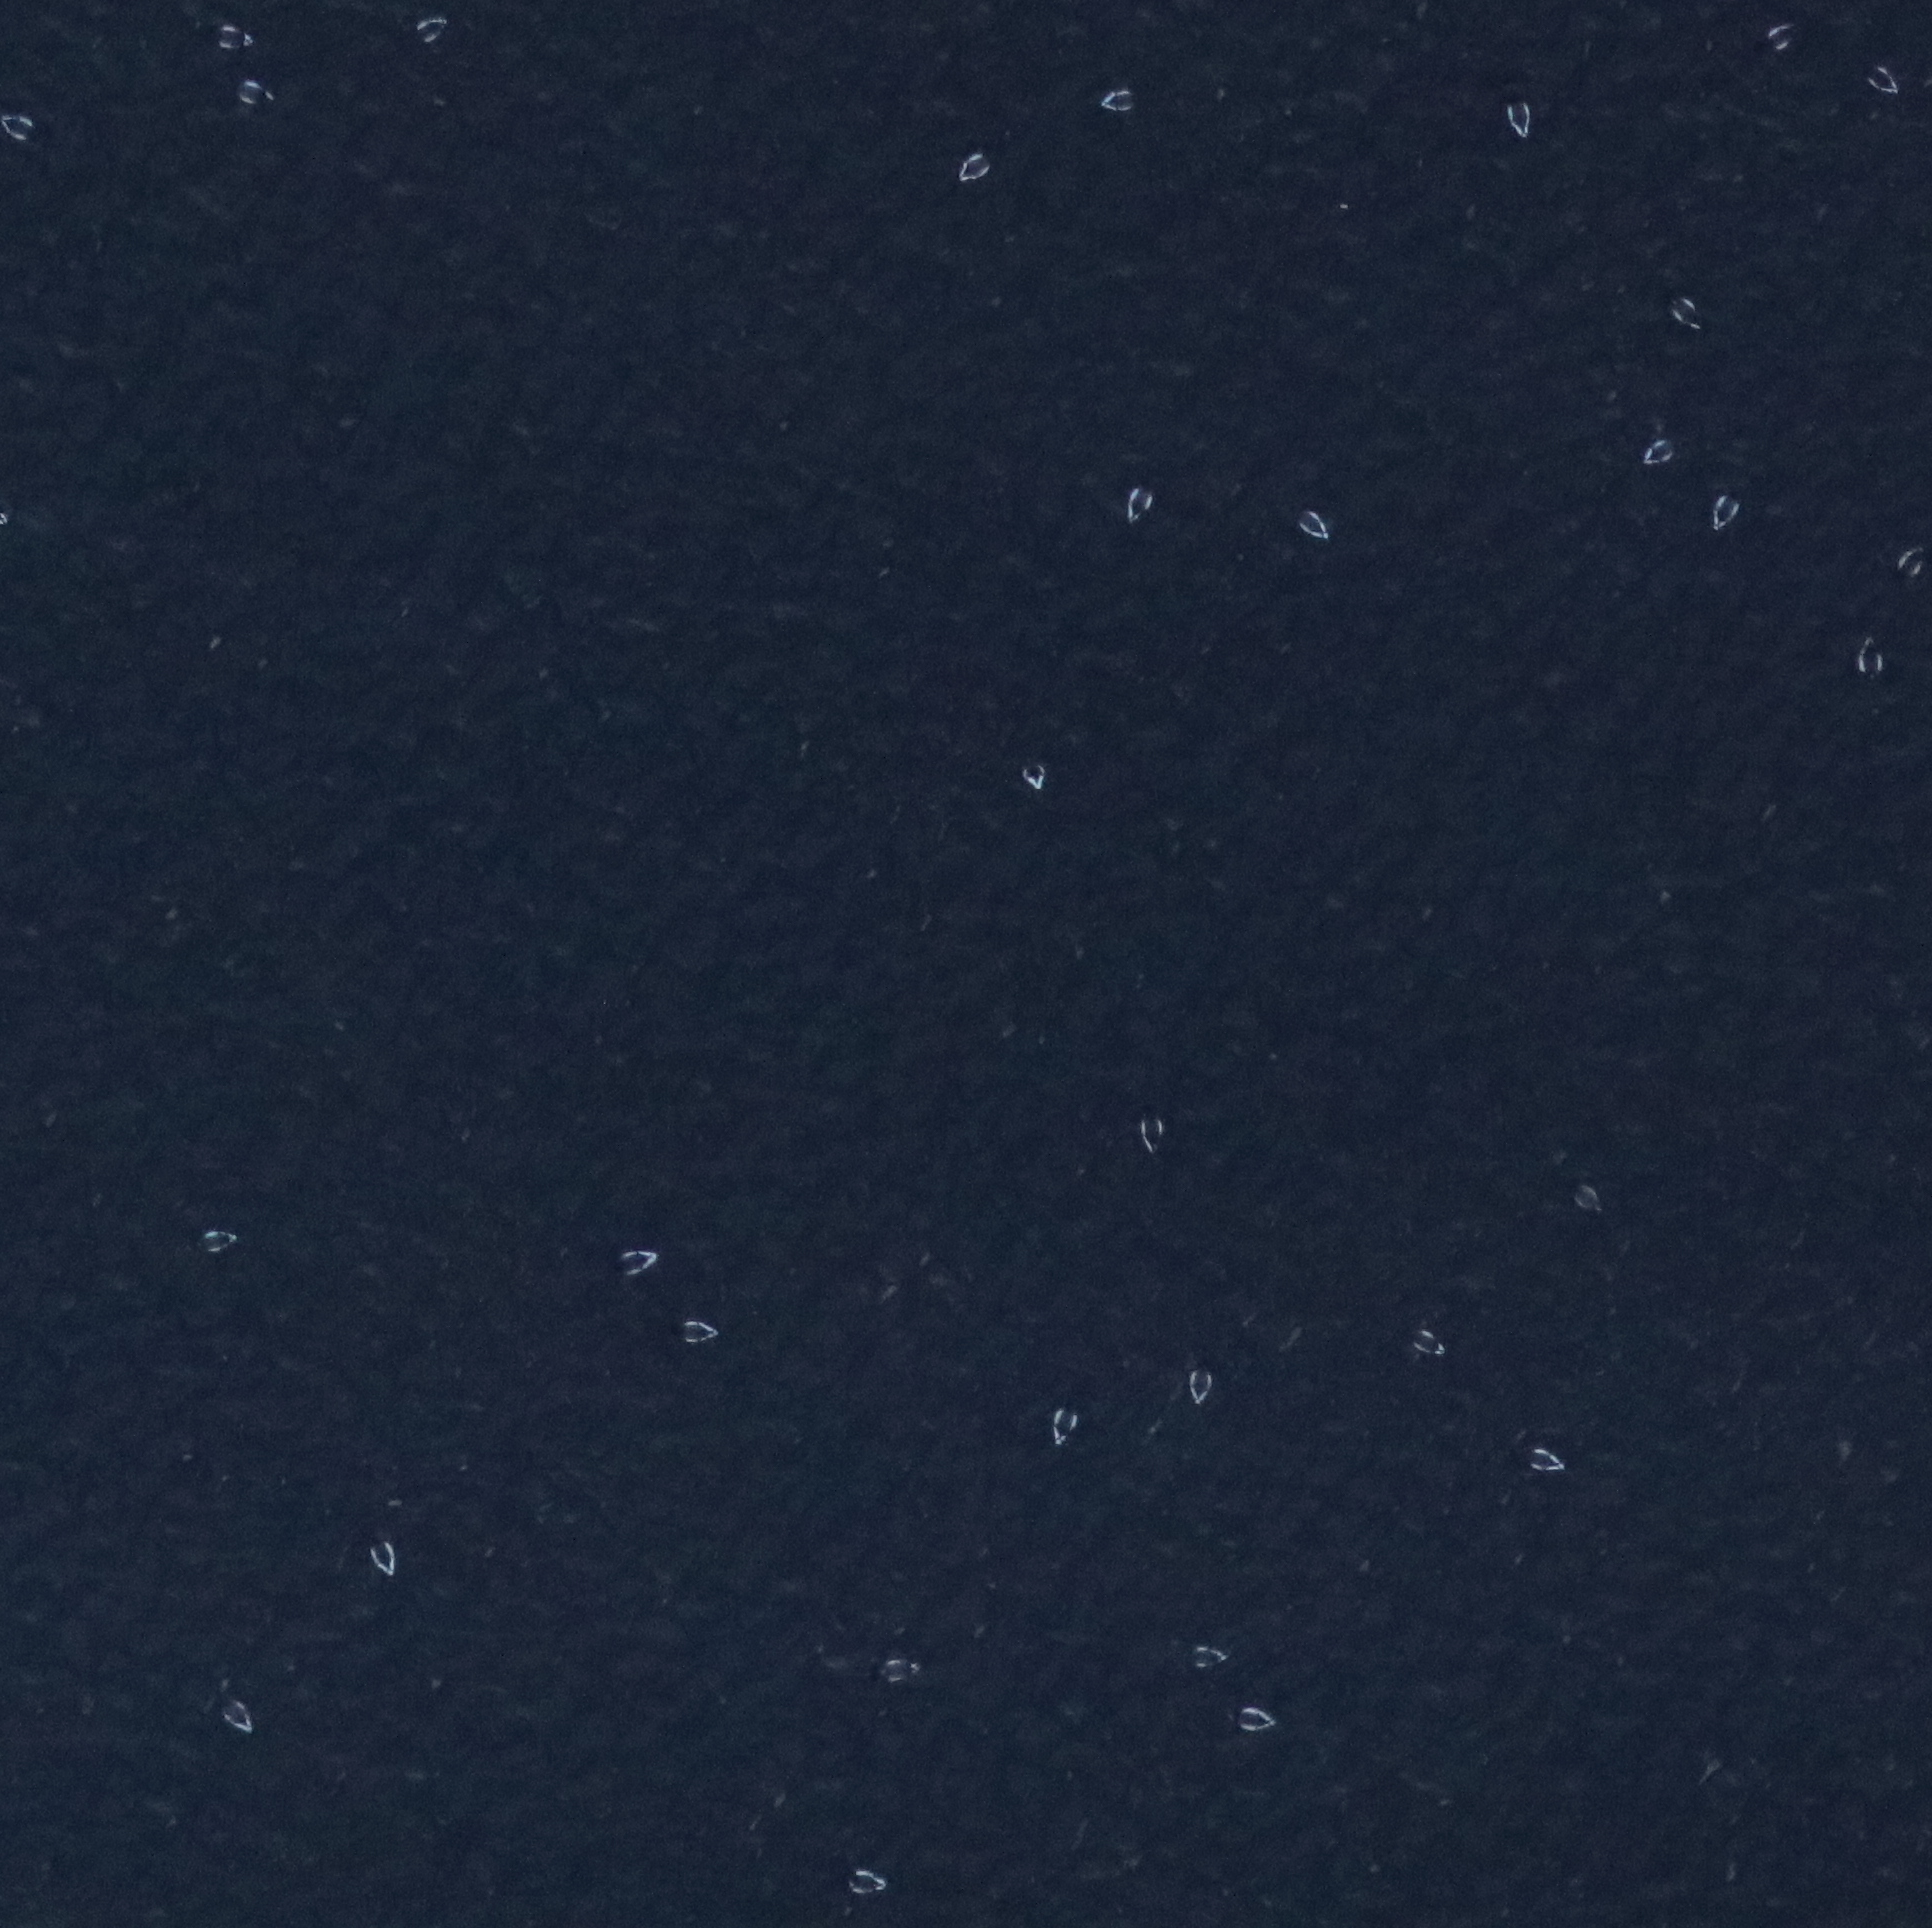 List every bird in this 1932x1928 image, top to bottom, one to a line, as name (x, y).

brant (429, 30)
brant (231, 37)
brant (1780, 40)
brant (1880, 81)
brant (252, 93)
brant (1123, 100)
brant (1517, 115)
brant (20, 128)
brant (976, 166)
brant (1684, 313)
brant (1661, 448)
brant (1139, 502)
brant (1725, 510)
brant (1309, 521)
brant (1913, 561)
brant (1869, 659)
brant (1034, 773)
brant (1153, 1132)
brant (1587, 1197)
brant (216, 1242)
brant (633, 1263)
brant (694, 1332)
brant (1426, 1341)
brant (1200, 1381)
brant (1064, 1422)
brant (1540, 1458)
brant (382, 1556)
brant (1205, 1657)
brant (896, 1669)
brant (234, 1710)
brant (1251, 1719)
brant (864, 1882)